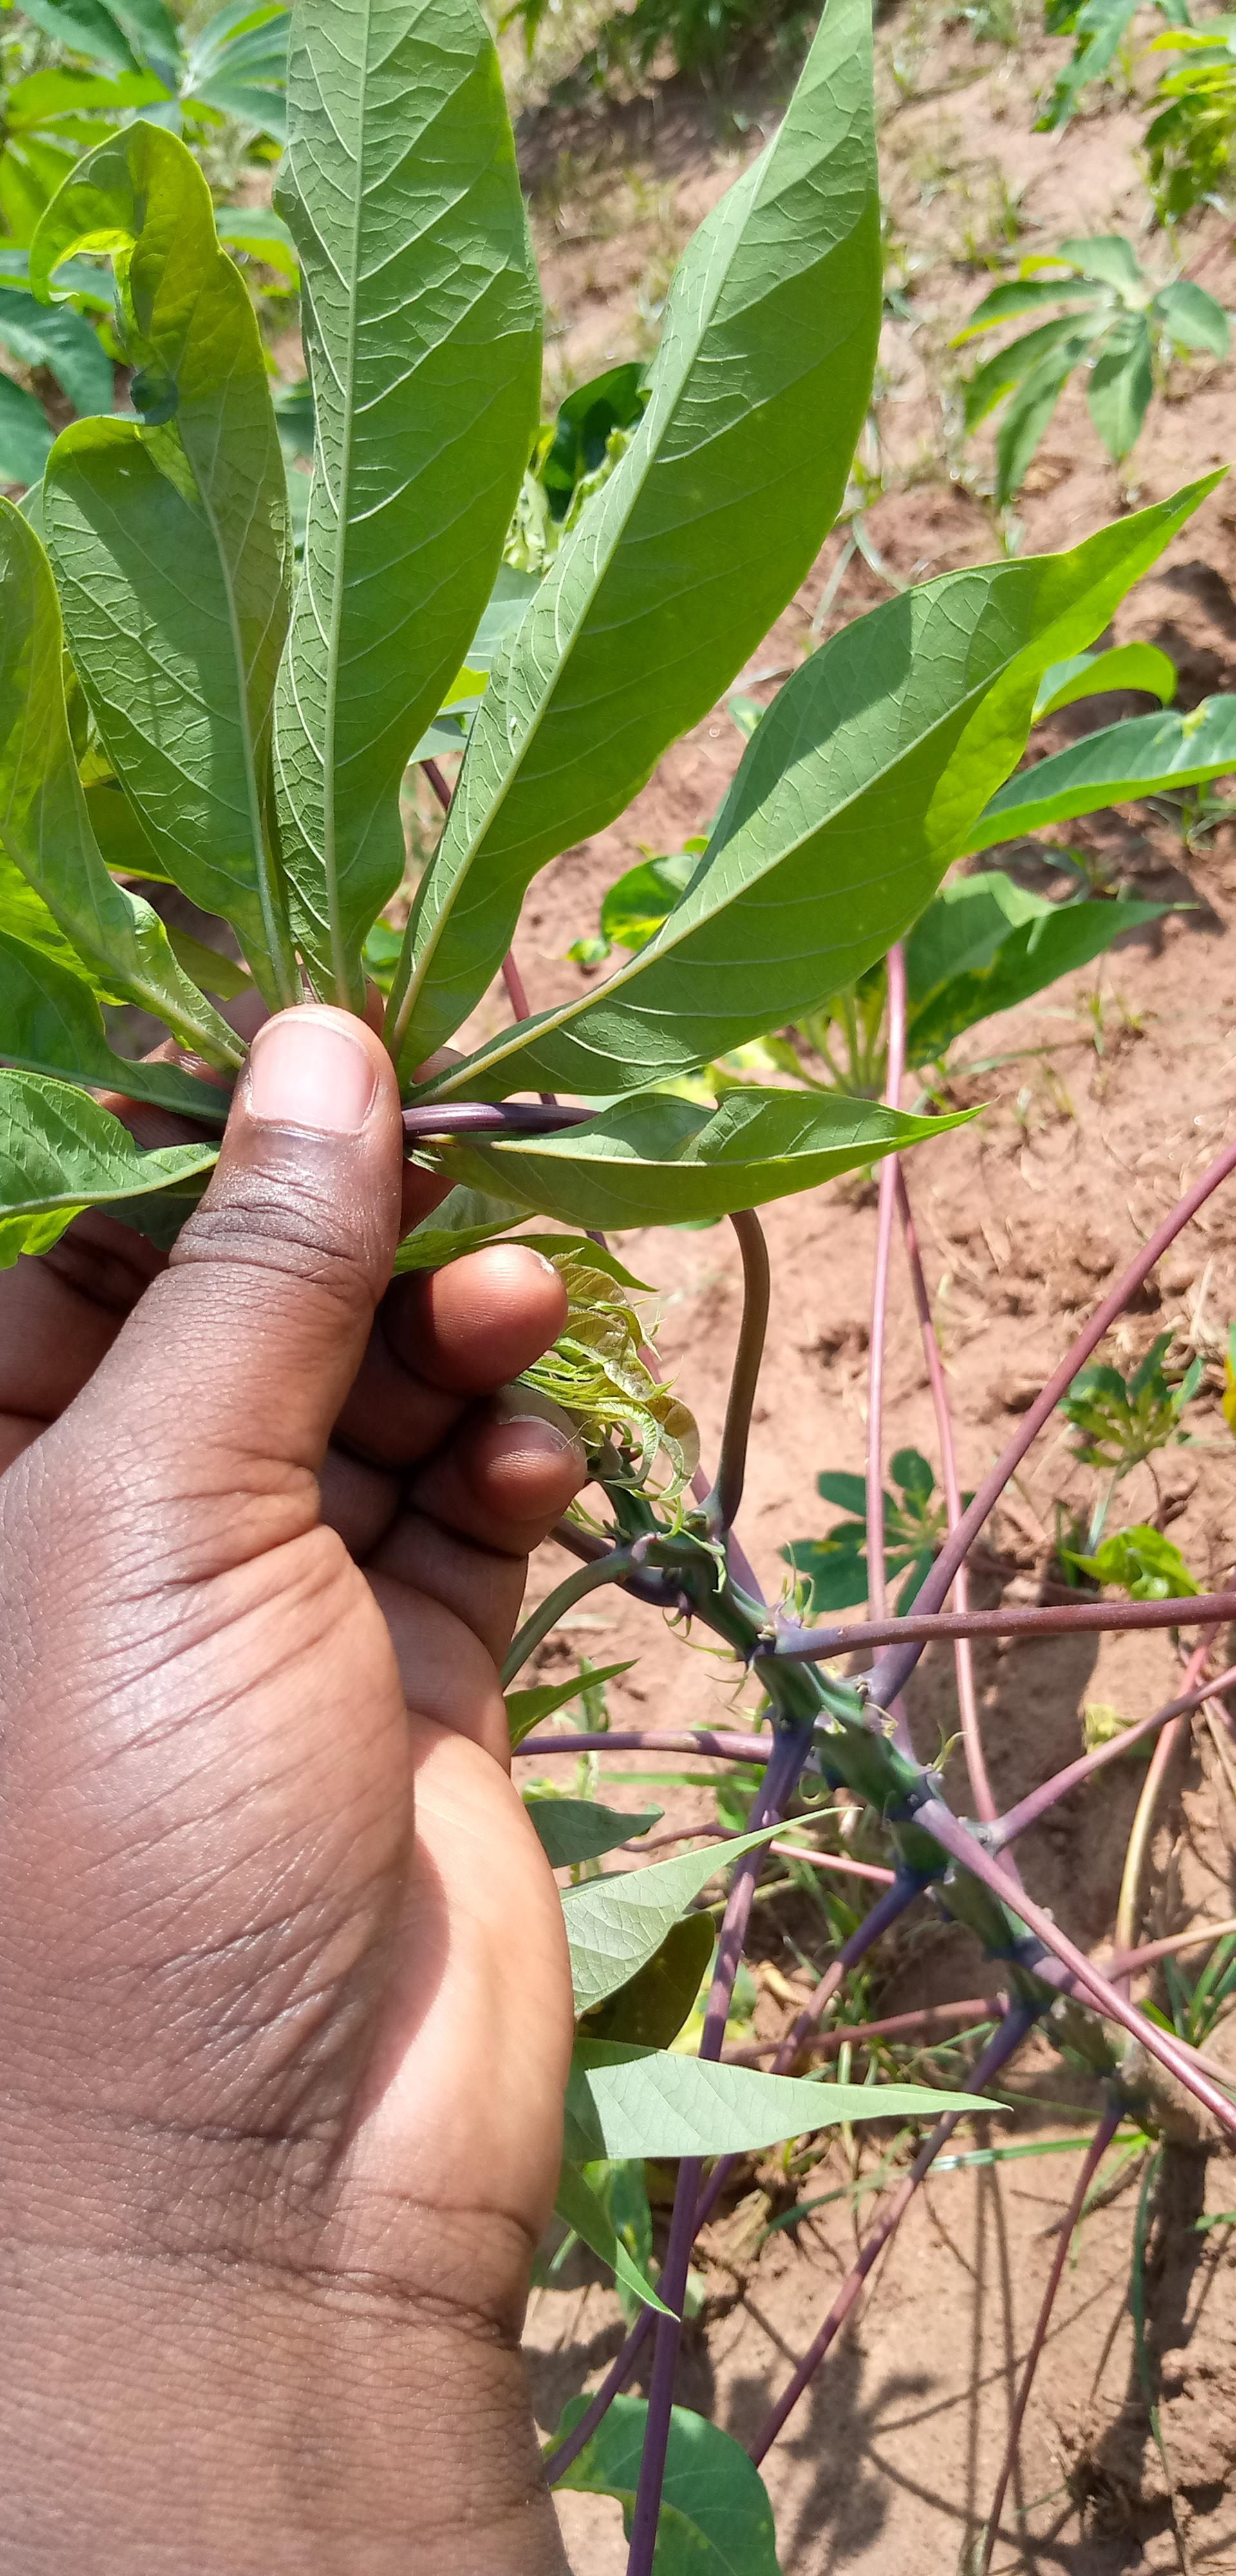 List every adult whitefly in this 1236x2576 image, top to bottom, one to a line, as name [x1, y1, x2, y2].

whitefly [110, 459, 139, 489]
whitefly [501, 706, 530, 742]